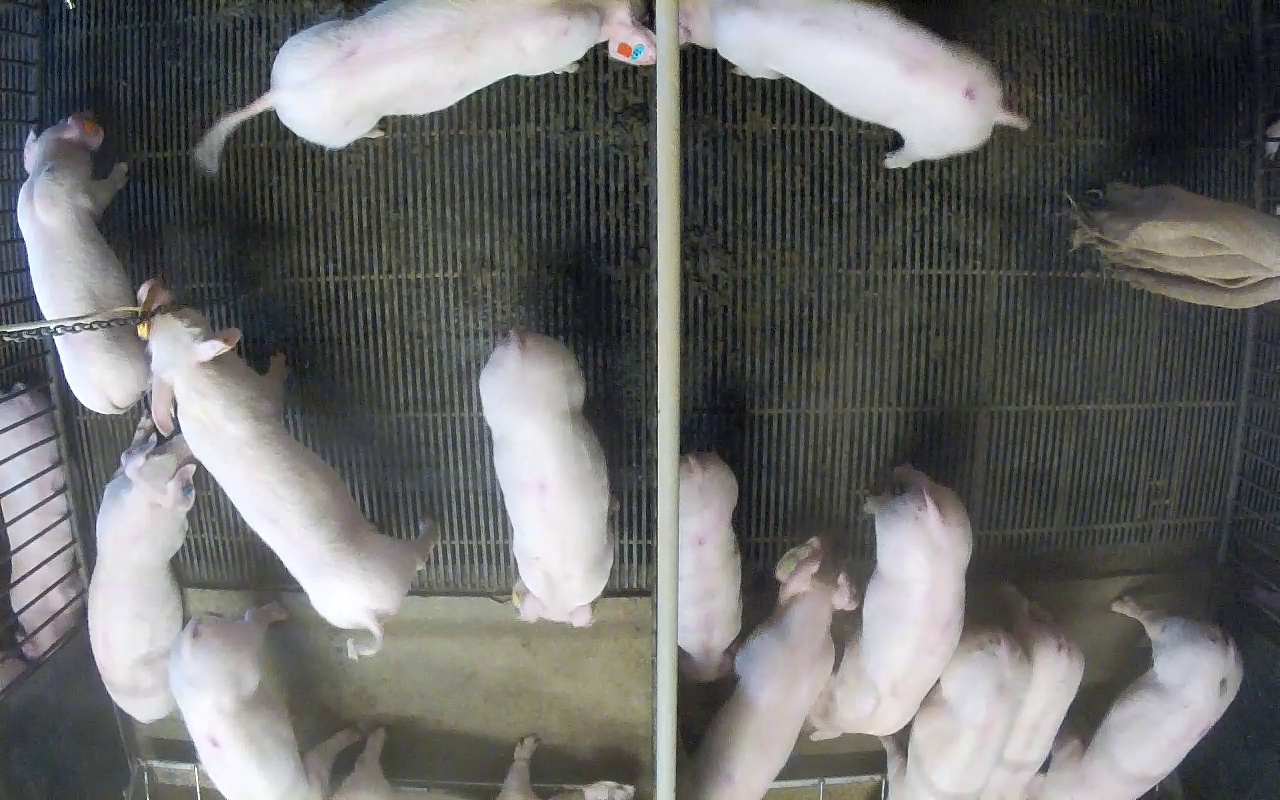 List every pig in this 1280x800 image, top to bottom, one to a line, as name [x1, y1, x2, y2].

pig [195, 1, 657, 174]
pig [680, 2, 1030, 173]
pig [17, 110, 153, 416]
pig [137, 279, 441, 662]
pig [477, 325, 618, 632]
pig [0, 379, 85, 663]
pig [83, 409, 198, 724]
pig [675, 448, 742, 684]
pig [807, 463, 976, 742]
pig [678, 531, 861, 799]
pig [978, 581, 1086, 798]
pig [1020, 597, 1245, 799]
pig [169, 602, 358, 799]
pig [881, 623, 1034, 799]
pig [332, 724, 636, 799]